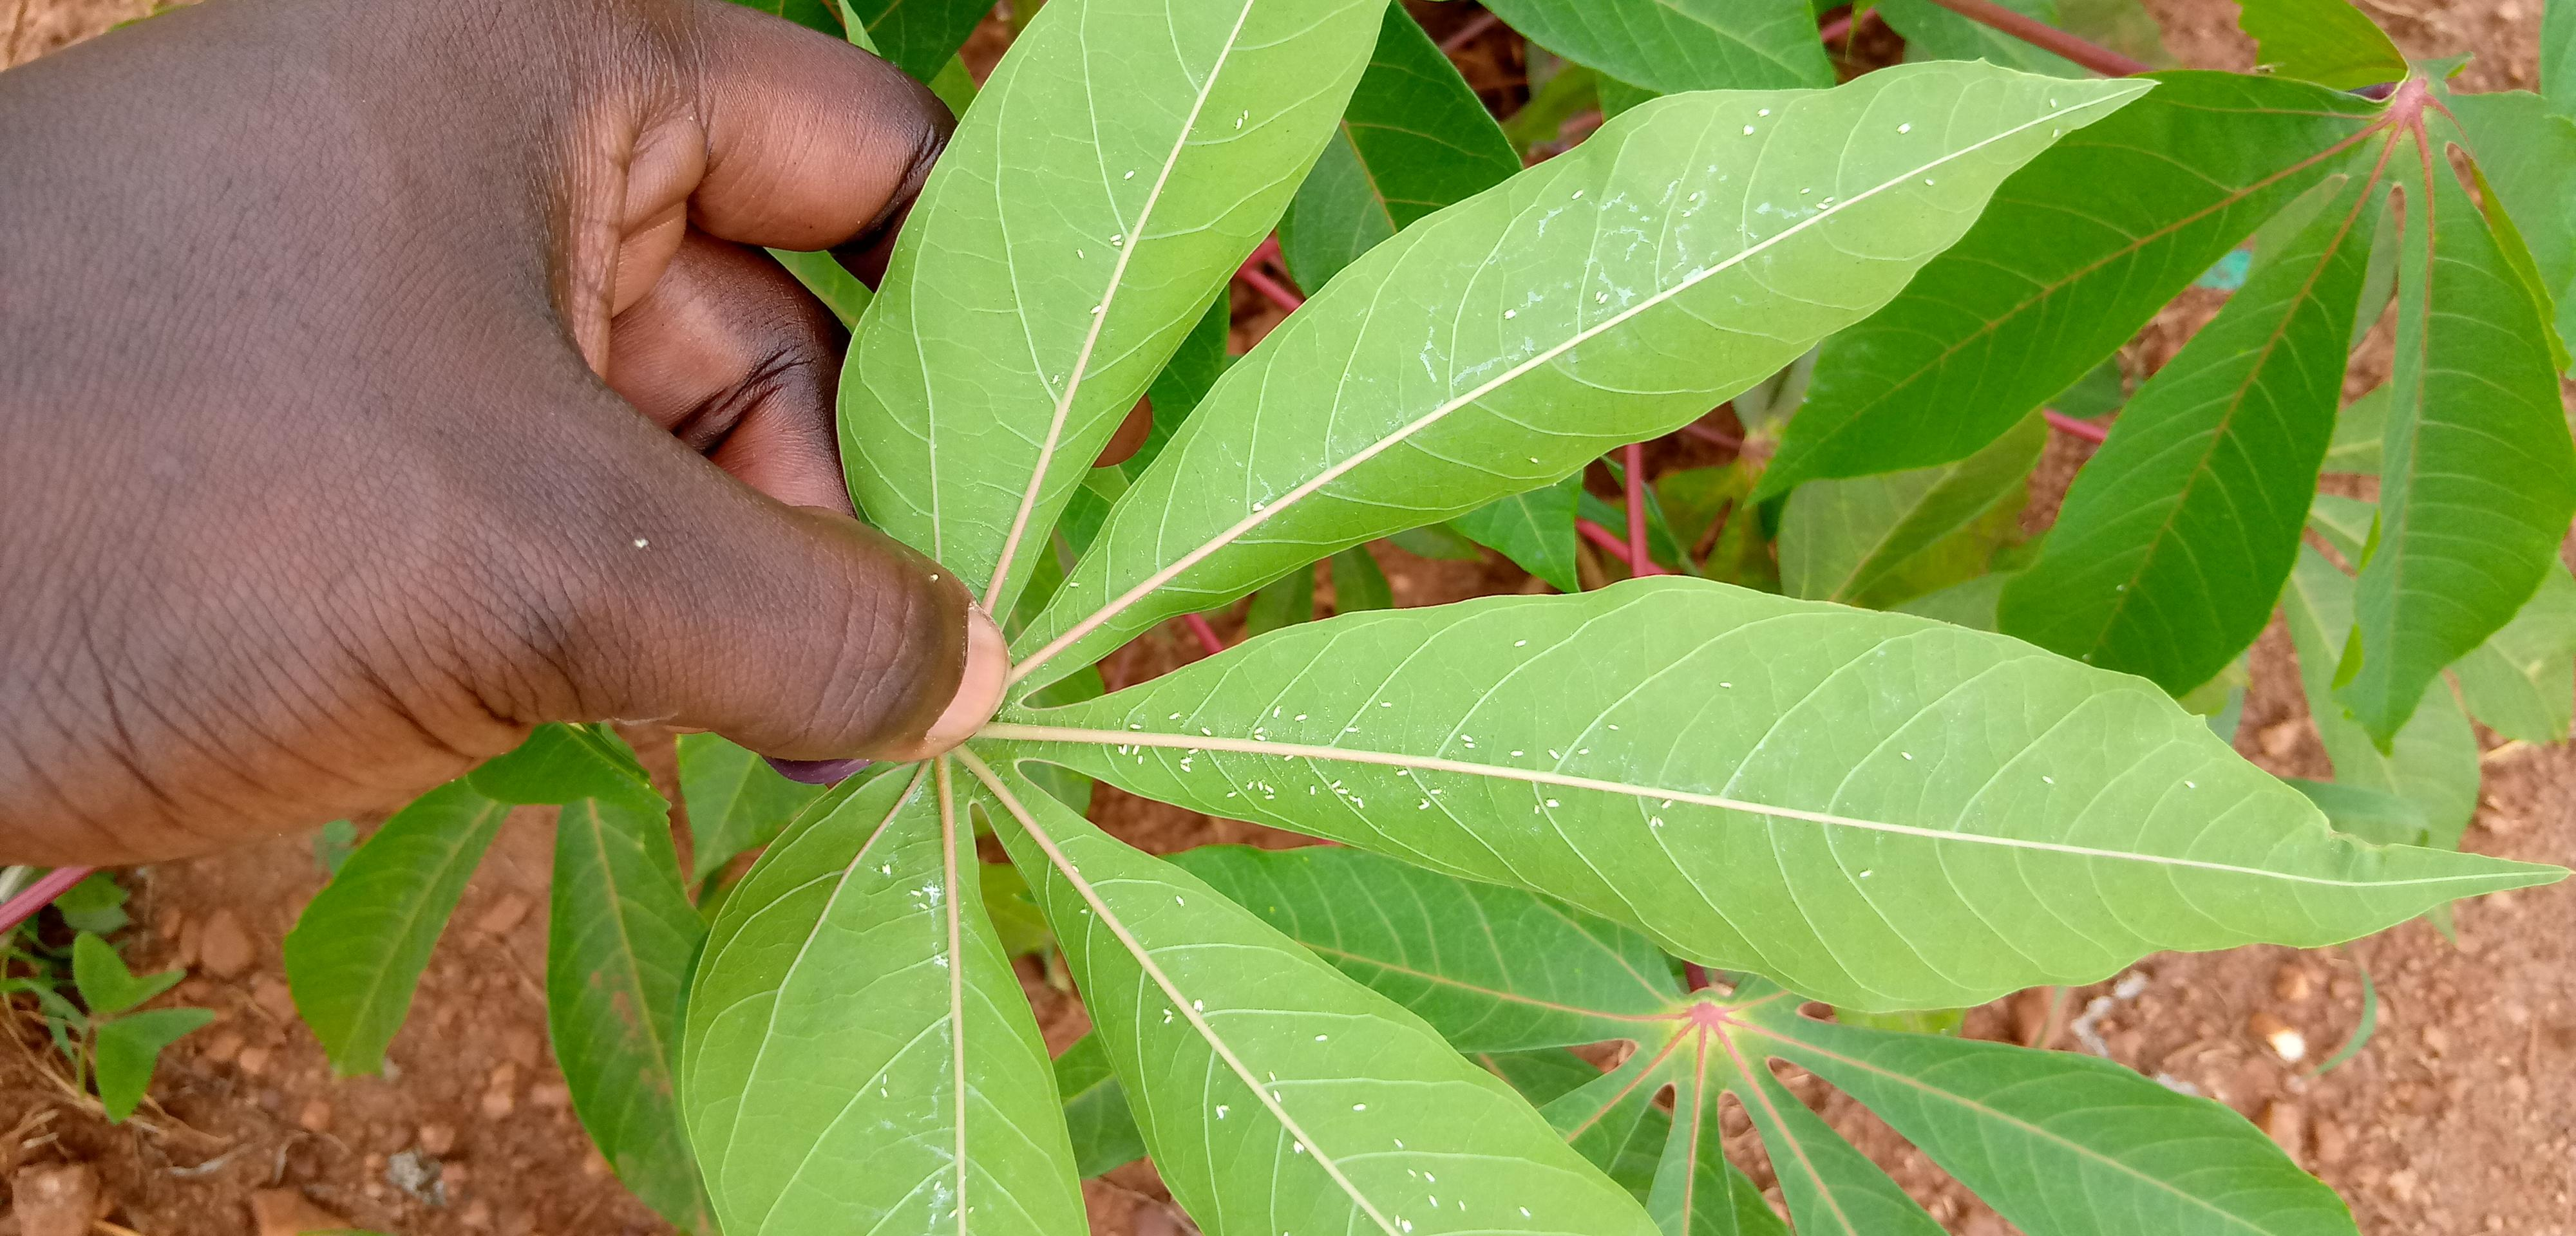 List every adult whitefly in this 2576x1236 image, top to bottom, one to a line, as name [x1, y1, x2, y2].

whitefly [2049, 96, 2058, 109]
whitefly [1243, 108, 1251, 120]
whitefly [1757, 108, 1768, 115]
whitefly [1759, 109, 1770, 117]
whitefly [1235, 116, 1244, 131]
whitefly [1896, 122, 1909, 133]
whitefly [1741, 123, 1750, 137]
whitefly [1900, 125, 1911, 135]
whitefly [2050, 126, 2060, 138]
whitefly [1748, 126, 1754, 136]
whitefly [1121, 169, 1136, 182]
whitefly [1924, 177, 1937, 189]
whitefly [1798, 187, 1812, 195]
whitefly [1569, 187, 1586, 201]
whitefly [1685, 190, 1699, 203]
whitefly [1821, 196, 1836, 203]
whitefly [1815, 202, 1830, 211]
whitefly [1681, 209, 1692, 220]
whitefly [1110, 232, 1122, 242]
whitefly [1112, 240, 1124, 247]
whitefly [1075, 247, 1086, 261]
whitefly [1595, 290, 1603, 302]
whitefly [1598, 292, 1610, 305]
whitefly [1088, 302, 1103, 316]
whitefly [1504, 308, 1515, 315]
whitefly [1504, 310, 1517, 321]
whitefly [1050, 372, 1061, 387]
whitefly [1529, 454, 1540, 465]
whitefly [1253, 500, 1261, 508]
whitefly [1251, 504, 1265, 512]
whitefly [1067, 580, 1083, 590]
whitefly [1511, 635, 1528, 649]
whitefly [1718, 680, 1734, 689]
whitefly [1379, 699, 1394, 709]
whitefly [1270, 703, 1282, 720]
whitefly [1167, 709, 1181, 720]
whitefly [1293, 711, 1309, 724]
whitefly [1605, 722, 1621, 733]
whitefly [1128, 722, 1142, 730]
whitefly [1200, 725, 1214, 737]
whitefly [1253, 725, 1265, 735]
whitefly [1345, 725, 1361, 735]
whitefly [1459, 733, 1476, 742]
whitefly [1252, 735, 1267, 742]
whitefly [1462, 742, 1477, 750]
whitefly [1122, 742, 1128, 756]
whitefly [1132, 743, 1140, 756]
whitefly [1117, 744, 1122, 755]
whitefly [1575, 745, 1591, 756]
whitefly [1186, 747, 1200, 755]
whitefly [1546, 747, 1562, 762]
whitefly [1508, 749, 1526, 758]
whitefly [1899, 750, 1914, 762]
whitefly [1135, 754, 1144, 767]
whitefly [1282, 754, 1297, 763]
whitefly [1179, 754, 1195, 764]
whitefly [1179, 763, 1193, 774]
whitefly [1394, 767, 1410, 777]
whitefly [2040, 774, 2056, 786]
whitefly [2183, 778, 2197, 791]
whitefly [1331, 778, 1343, 789]
whitefly [1245, 779, 1255, 792]
whitefly [1256, 779, 1264, 793]
whitefly [1309, 782, 1316, 797]
whitefly [1264, 783, 1275, 794]
whitefly [1334, 787, 1349, 795]
whitefly [1428, 787, 1444, 795]
whitefly [1224, 789, 1238, 799]
whitefly [1347, 793, 1358, 803]
whitefly [1262, 794, 1278, 800]
whitefly [1357, 796, 1365, 810]
whitefly [1421, 796, 1430, 804]
whitefly [1544, 797, 1558, 803]
whitefly [1660, 798, 1673, 810]
whitefly [1417, 803, 1430, 811]
whitefly [1545, 803, 1560, 809]
whitefly [1532, 803, 1541, 816]
whitefly [1649, 814, 1657, 827]
whitefly [1656, 816, 1665, 829]
whitefly [881, 863, 886, 875]
whitefly [885, 863, 893, 876]
whitefly [1070, 864, 1081, 874]
whitefly [1856, 867, 1872, 879]
whitefly [908, 888, 923, 898]
whitefly [1175, 893, 1186, 908]
whitefly [918, 901, 931, 911]
whitefly [1078, 907, 1089, 915]
whitefly [1198, 997, 1204, 1013]
whitefly [1193, 998, 1198, 1011]
whitefly [1160, 1008, 1174, 1016]
whitefly [1162, 1015, 1175, 1024]
whitefly [1312, 1032, 1329, 1043]
whitefly [1267, 1069, 1279, 1081]
whitefly [881, 1071, 889, 1085]
whitefly [879, 1086, 889, 1099]
whitefly [1272, 1088, 1285, 1103]
whitefly [1350, 1101, 1368, 1112]
whitefly [1215, 1103, 1226, 1120]
whitefly [1219, 1104, 1230, 1112]
whitefly [1392, 1137, 1405, 1150]
whitefly [1294, 1139, 1305, 1151]
whitefly [1293, 1143, 1301, 1155]
whitefly [1405, 1166, 1417, 1179]
whitefly [1423, 1168, 1436, 1184]
whitefly [932, 1179, 943, 1192]
whitefly [1428, 1193, 1439, 1208]
whitefly [1457, 1197, 1466, 1212]
whitefly [967, 1204, 976, 1215]
whitefly [1518, 1204, 1532, 1219]
whitefly [947, 1206, 958, 1219]
whitefly [1394, 1212, 1401, 1227]
whitefly [1405, 1218, 1413, 1231]
whitefly [1401, 1219, 1410, 1233]